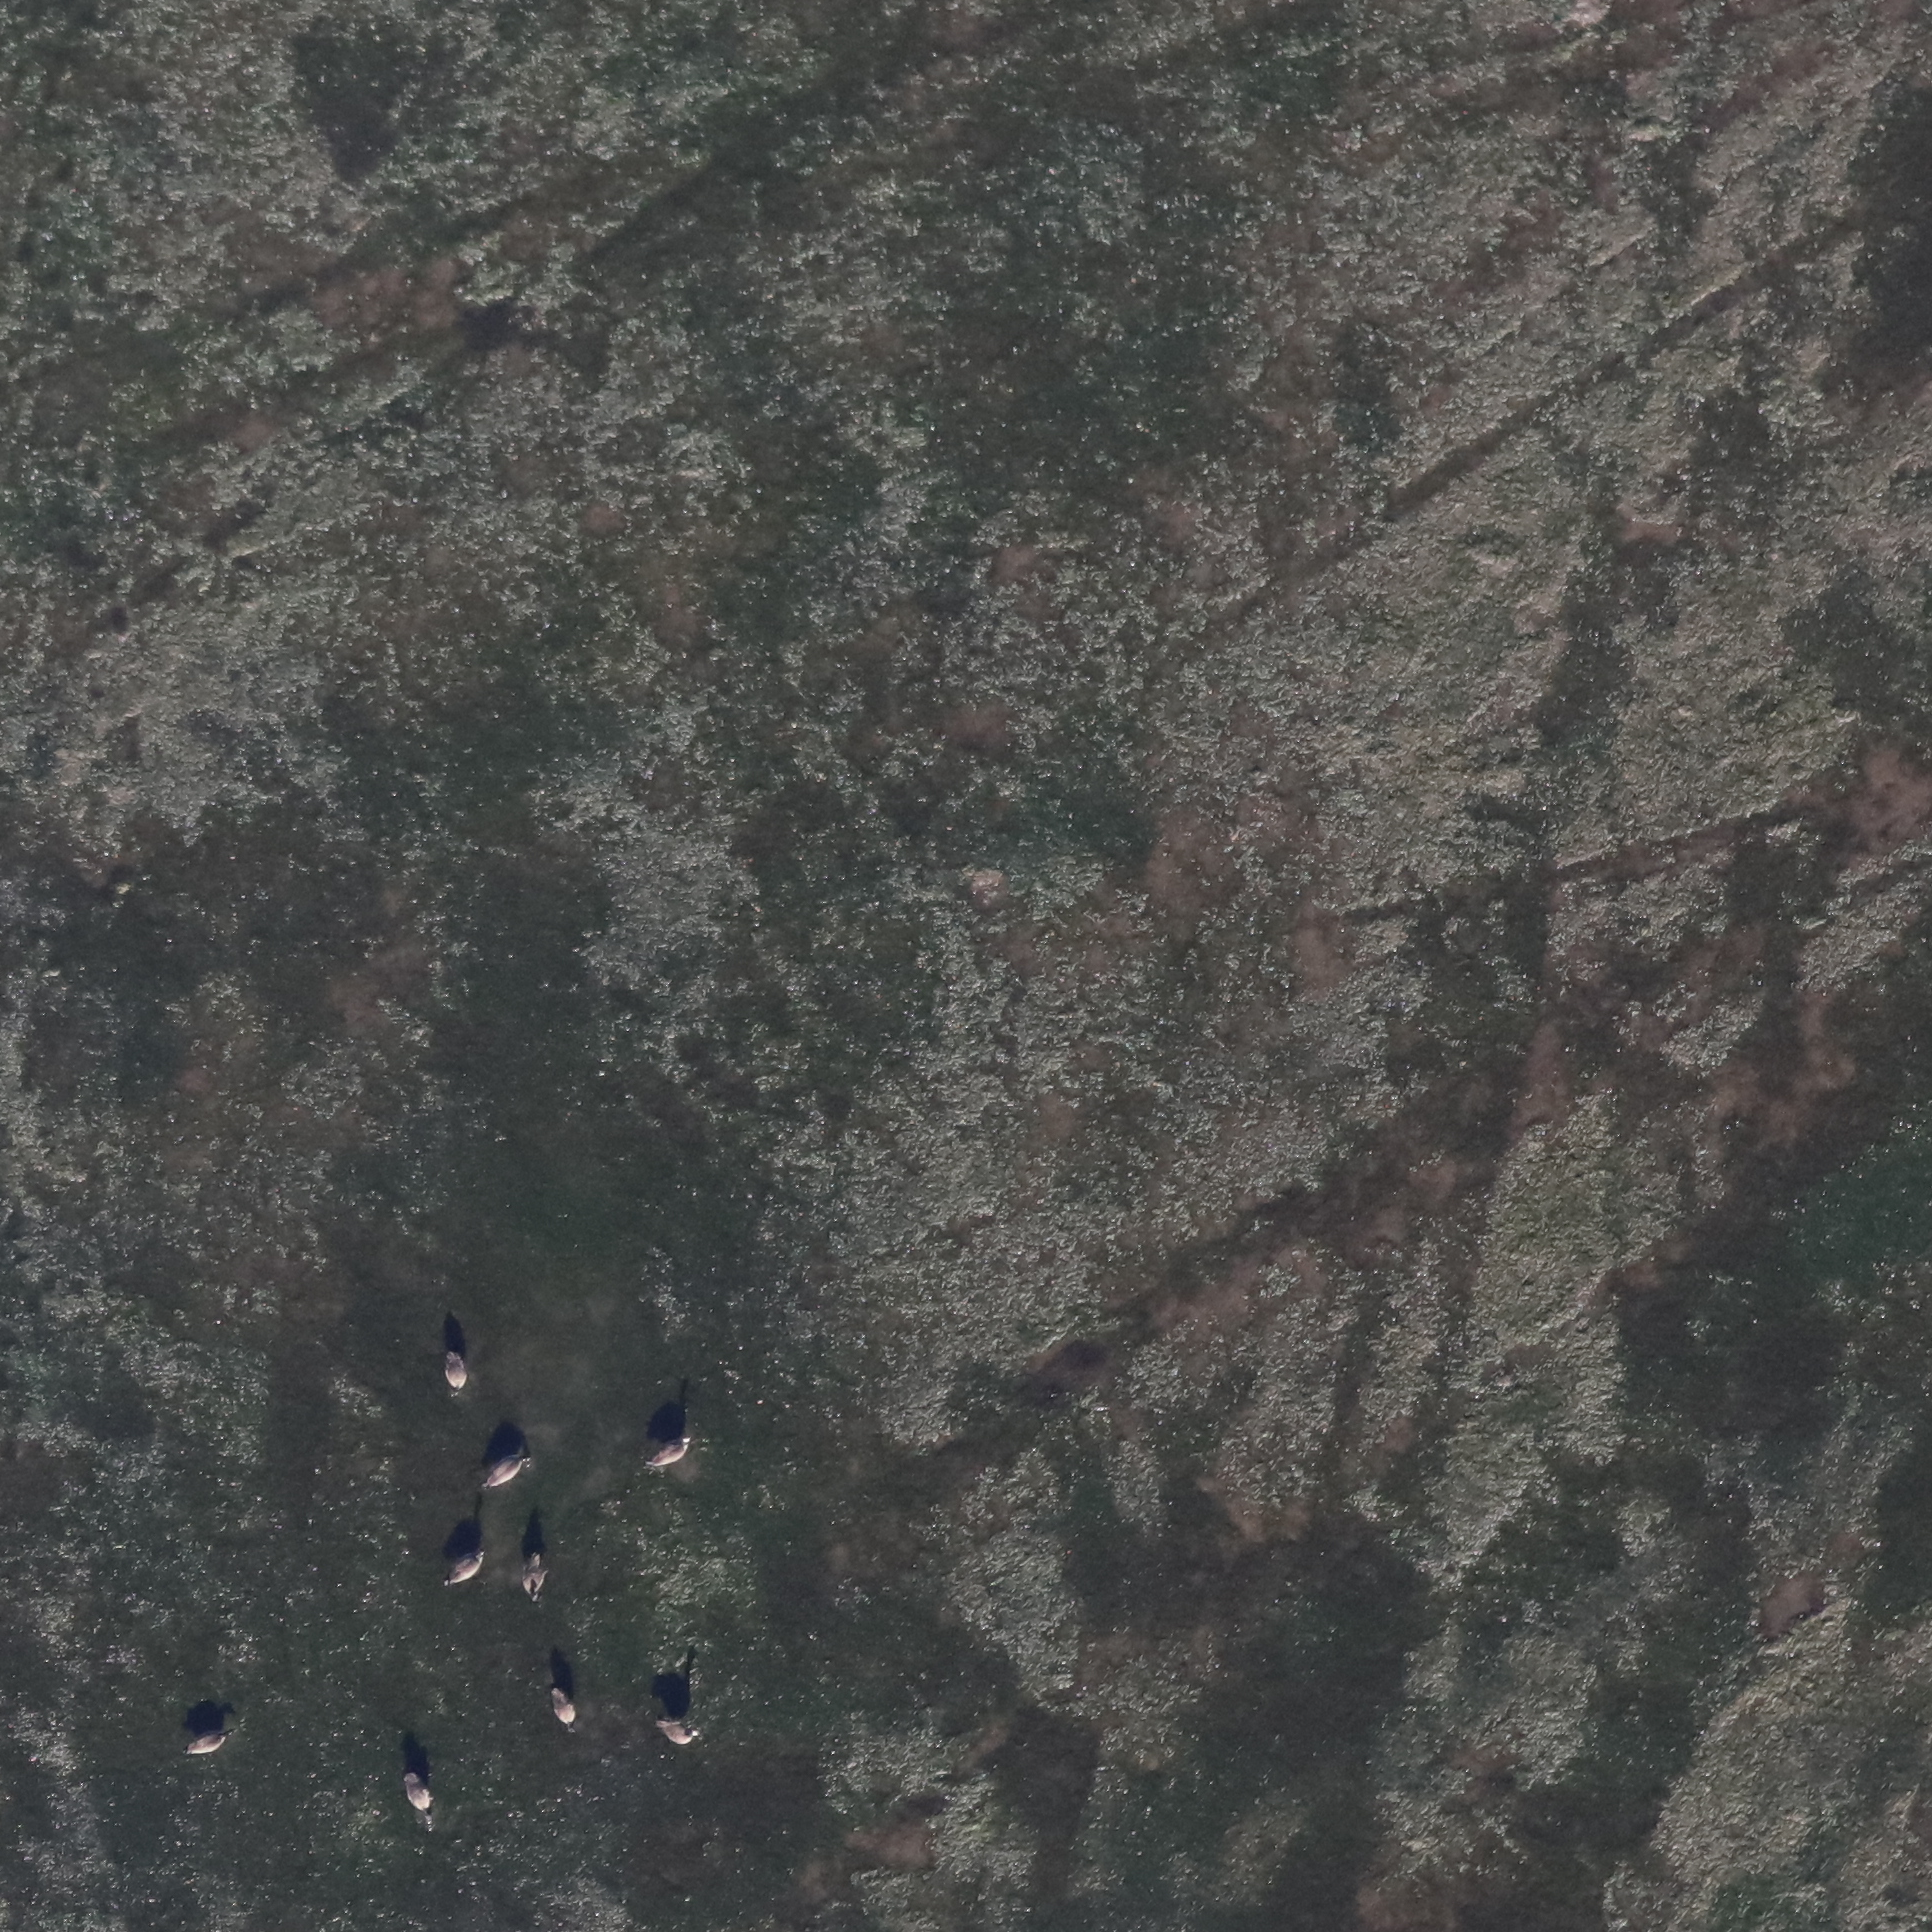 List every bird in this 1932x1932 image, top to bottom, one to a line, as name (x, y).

Canada goose (457, 1370)
Canada goose (667, 1454)
Canada goose (504, 1469)
Canada goose (467, 1567)
Canada goose (533, 1574)
Canada goose (565, 1706)
Canada goose (676, 1731)
Canada goose (206, 1742)
Canada goose (419, 1796)